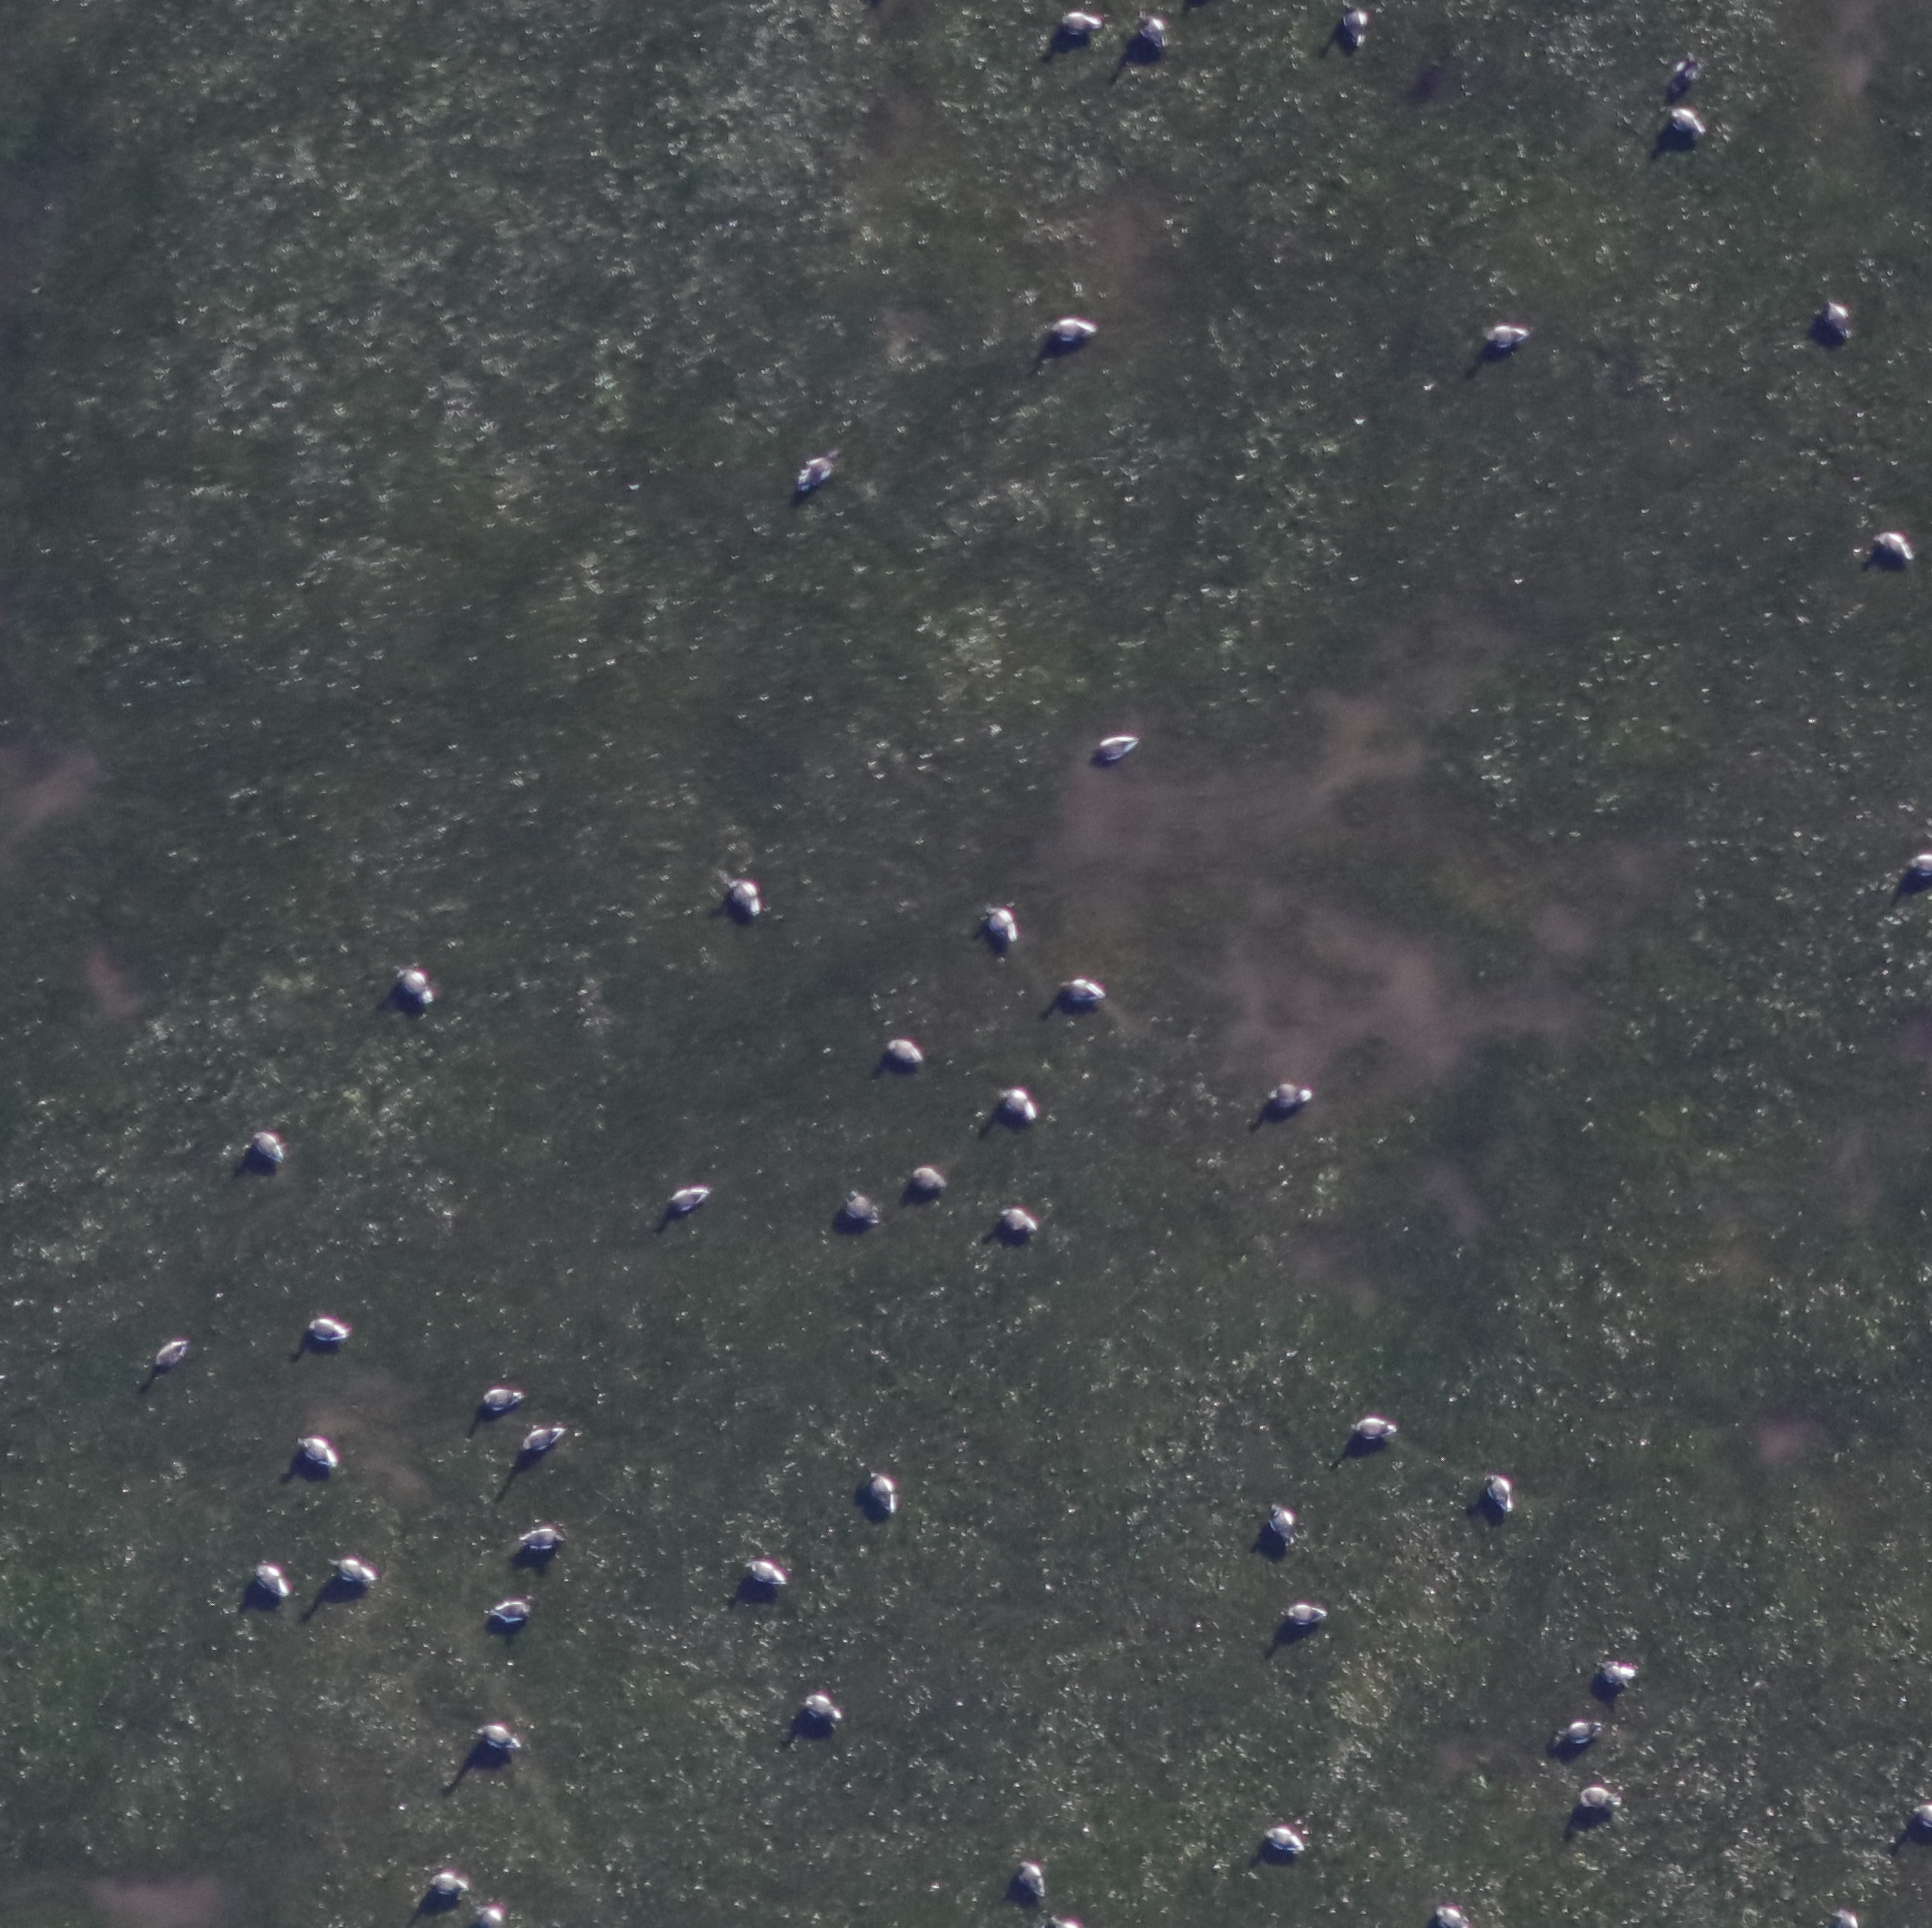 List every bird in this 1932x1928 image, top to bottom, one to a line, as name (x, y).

brant (1357, 23)
brant (1080, 24)
brant (1152, 30)
brant (1689, 77)
brant (1686, 119)
brant (1838, 319)
brant (1071, 330)
brant (1506, 339)
brant (819, 473)
brant (1888, 543)
brant (1114, 749)
brant (1928, 864)
brant (746, 896)
brant (999, 924)
brant (413, 981)
brant (1080, 993)
brant (902, 1054)
brant (1289, 1096)
brant (1021, 1105)
brant (266, 1145)
brant (928, 1179)
brant (688, 1201)
brant (862, 1208)
brant (1020, 1218)
brant (325, 1330)
brant (170, 1356)
brant (500, 1397)
brant (1374, 1427)
brant (543, 1439)
brant (316, 1450)
brant (1499, 1491)
brant (881, 1492)
brant (1283, 1523)
brant (543, 1536)
brant (353, 1570)
brant (763, 1573)
brant (274, 1580)
brant (514, 1611)
brant (1306, 1613)
brant (1617, 1673)
brant (821, 1707)
brant (1581, 1732)
brant (499, 1734)
brant (1599, 1798)
brant (1282, 1839)
brant (1033, 1876)
brant (444, 1888)
brant (1451, 1918)
brant (486, 1920)
brant (1845, 1921)